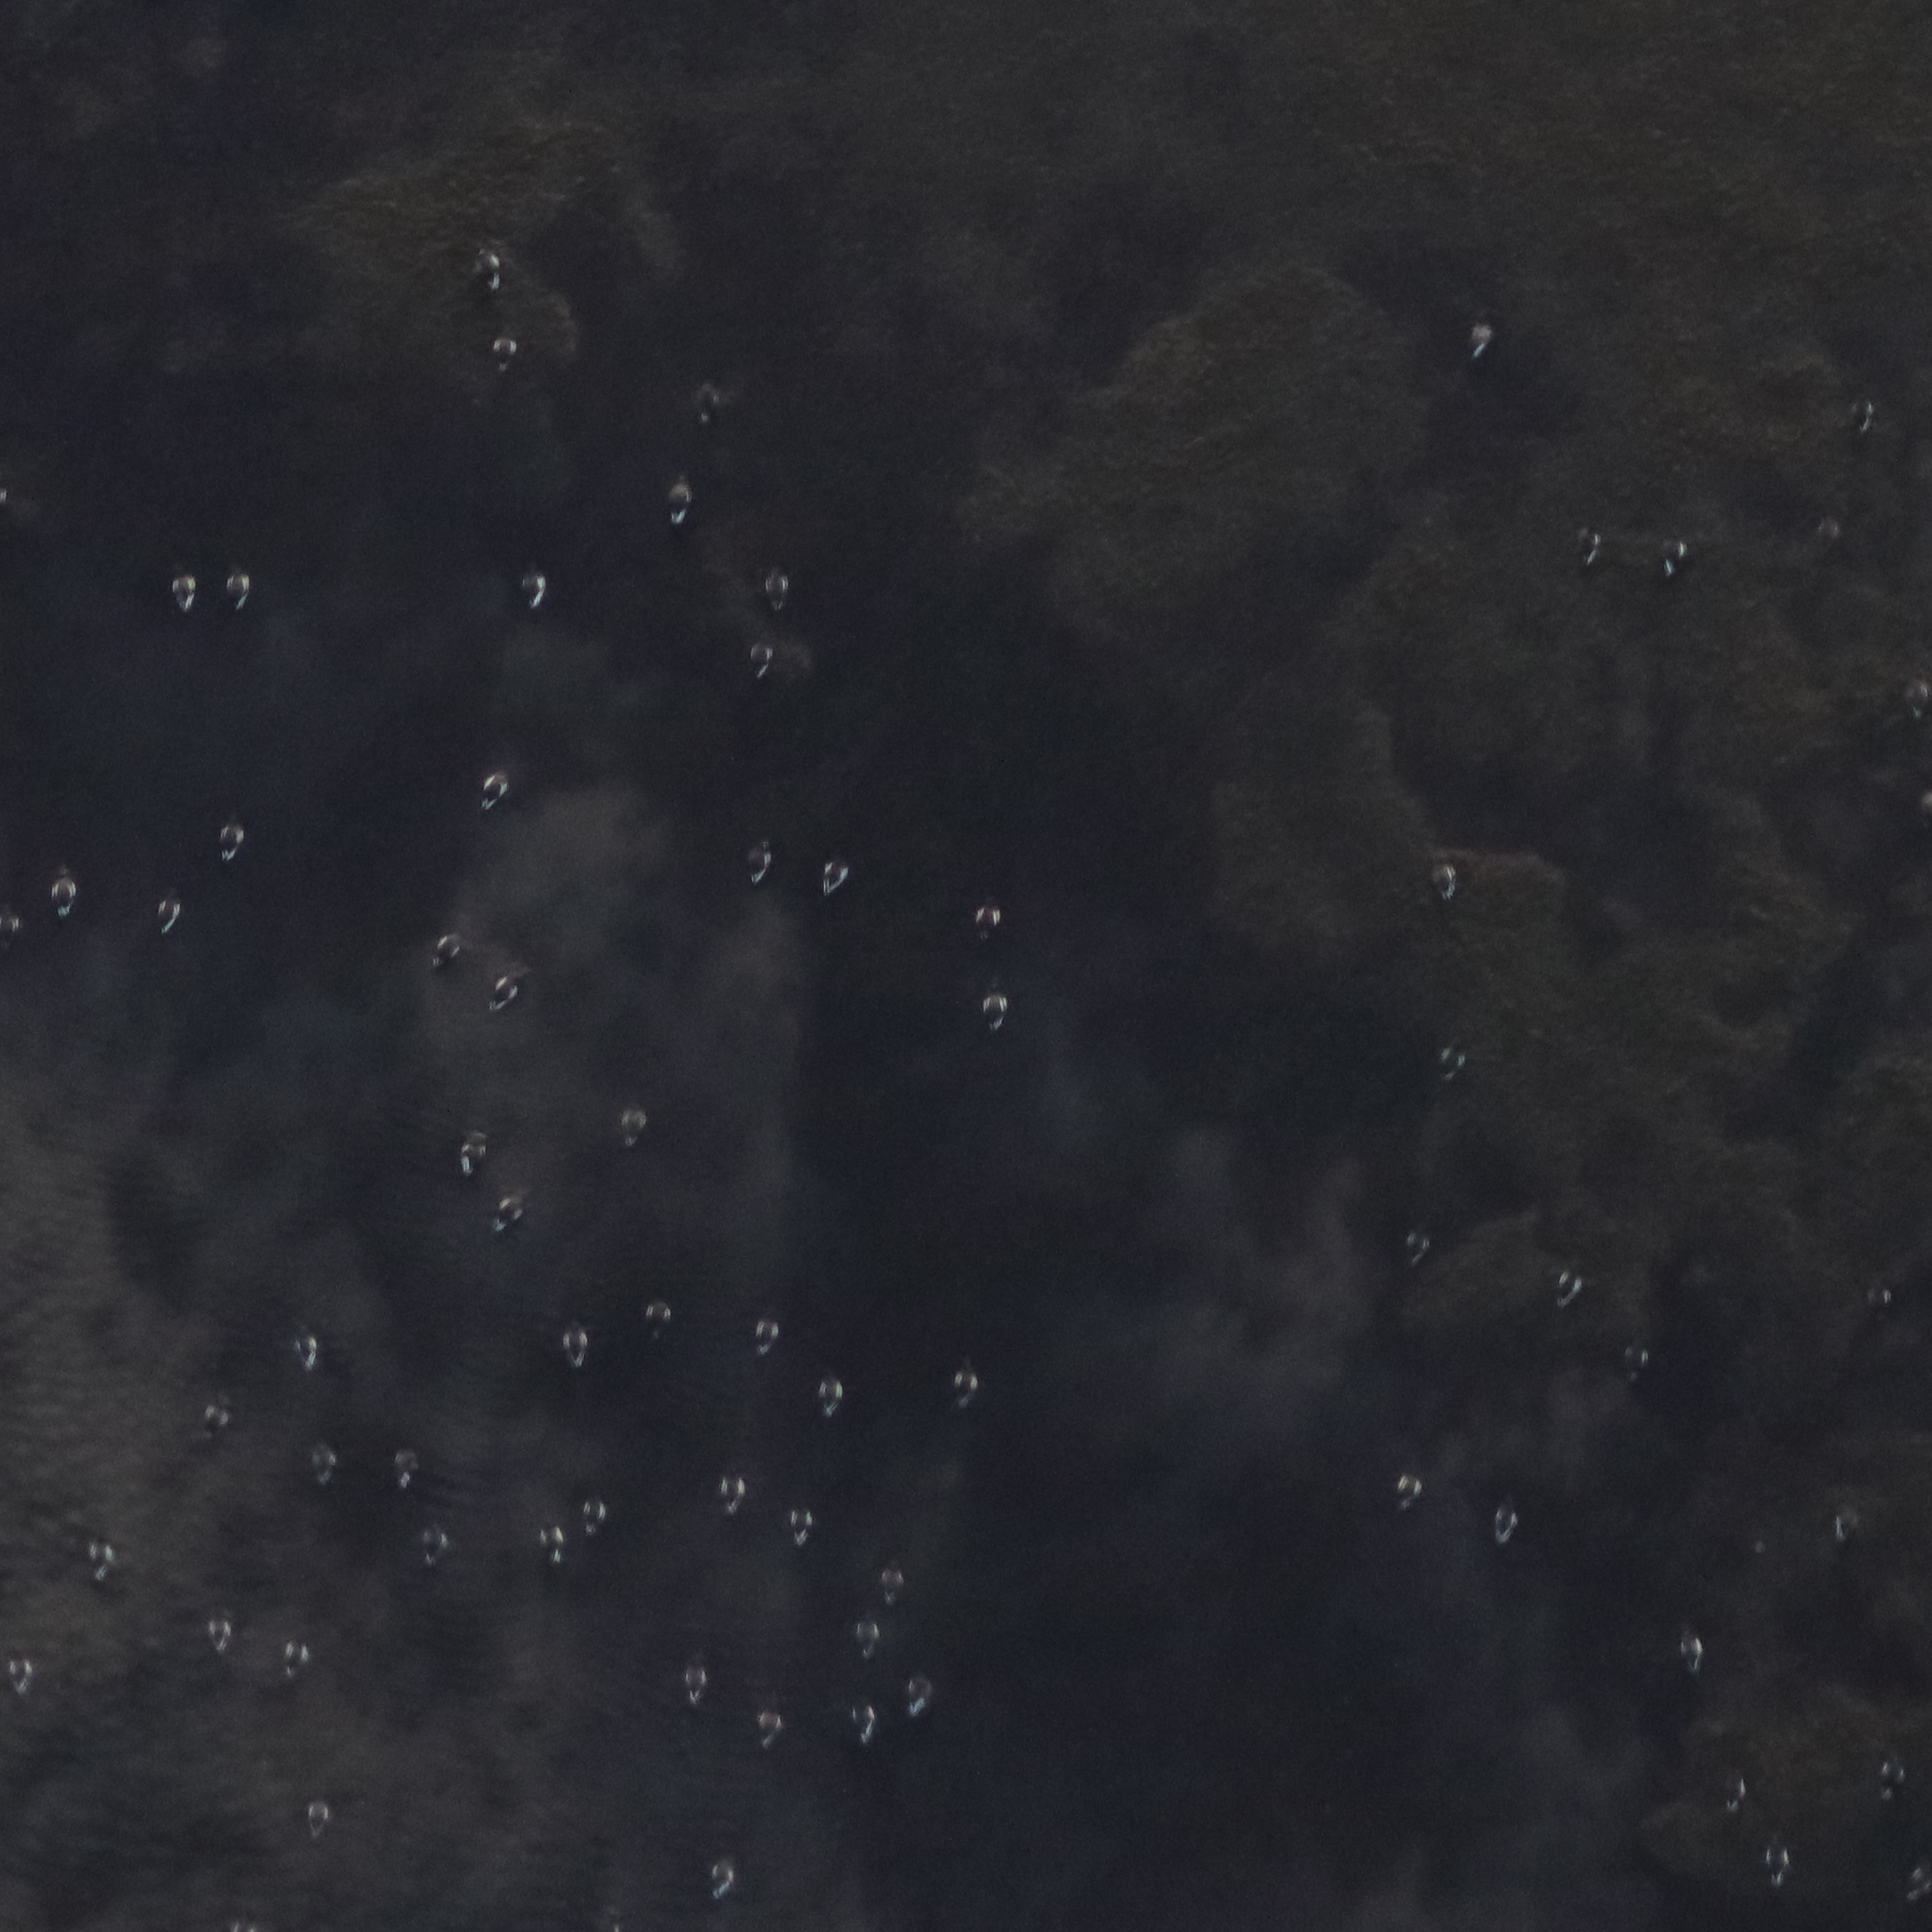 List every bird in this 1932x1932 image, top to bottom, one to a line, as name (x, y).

brant (492, 267)
brant (1485, 336)
brant (504, 344)
brant (707, 399)
brant (1866, 413)
brant (680, 499)
brant (1822, 526)
brant (1588, 544)
brant (1674, 554)
brant (237, 586)
brant (776, 586)
brant (534, 594)
brant (189, 596)
brant (754, 657)
brant (1914, 689)
brant (495, 791)
brant (231, 837)
brant (758, 858)
brant (833, 876)
brant (1442, 880)
brant (63, 891)
brant (168, 908)
brant (993, 920)
brant (11, 922)
brant (448, 949)
brant (507, 987)
brant (994, 1003)
brant (1451, 1064)
brant (625, 1120)
brant (473, 1154)
brant (510, 1212)
brant (1416, 1249)
brant (1569, 1290)
brant (1878, 1299)
brant (657, 1321)
brant (782, 1338)
brant (574, 1342)
brant (295, 1343)
brant (1641, 1357)
brant (968, 1388)
brant (831, 1396)
brant (217, 1417)
brant (327, 1477)
brant (410, 1480)
brant (731, 1488)
brant (1409, 1488)
brant (600, 1511)
brant (796, 1515)
brant (1505, 1518)
brant (1849, 1535)
brant (443, 1539)
brant (558, 1546)
brant (101, 1558)
brant (891, 1580)
brant (220, 1630)
brant (864, 1634)
brant (1701, 1642)
brant (295, 1661)
brant (698, 1678)
brant (25, 1680)
brant (918, 1687)
brant (771, 1723)
brant (862, 1729)
brant (1886, 1786)
brant (1734, 1799)
brant (319, 1822)
brant (1777, 1863)
brant (731, 1877)
brant (1917, 1884)